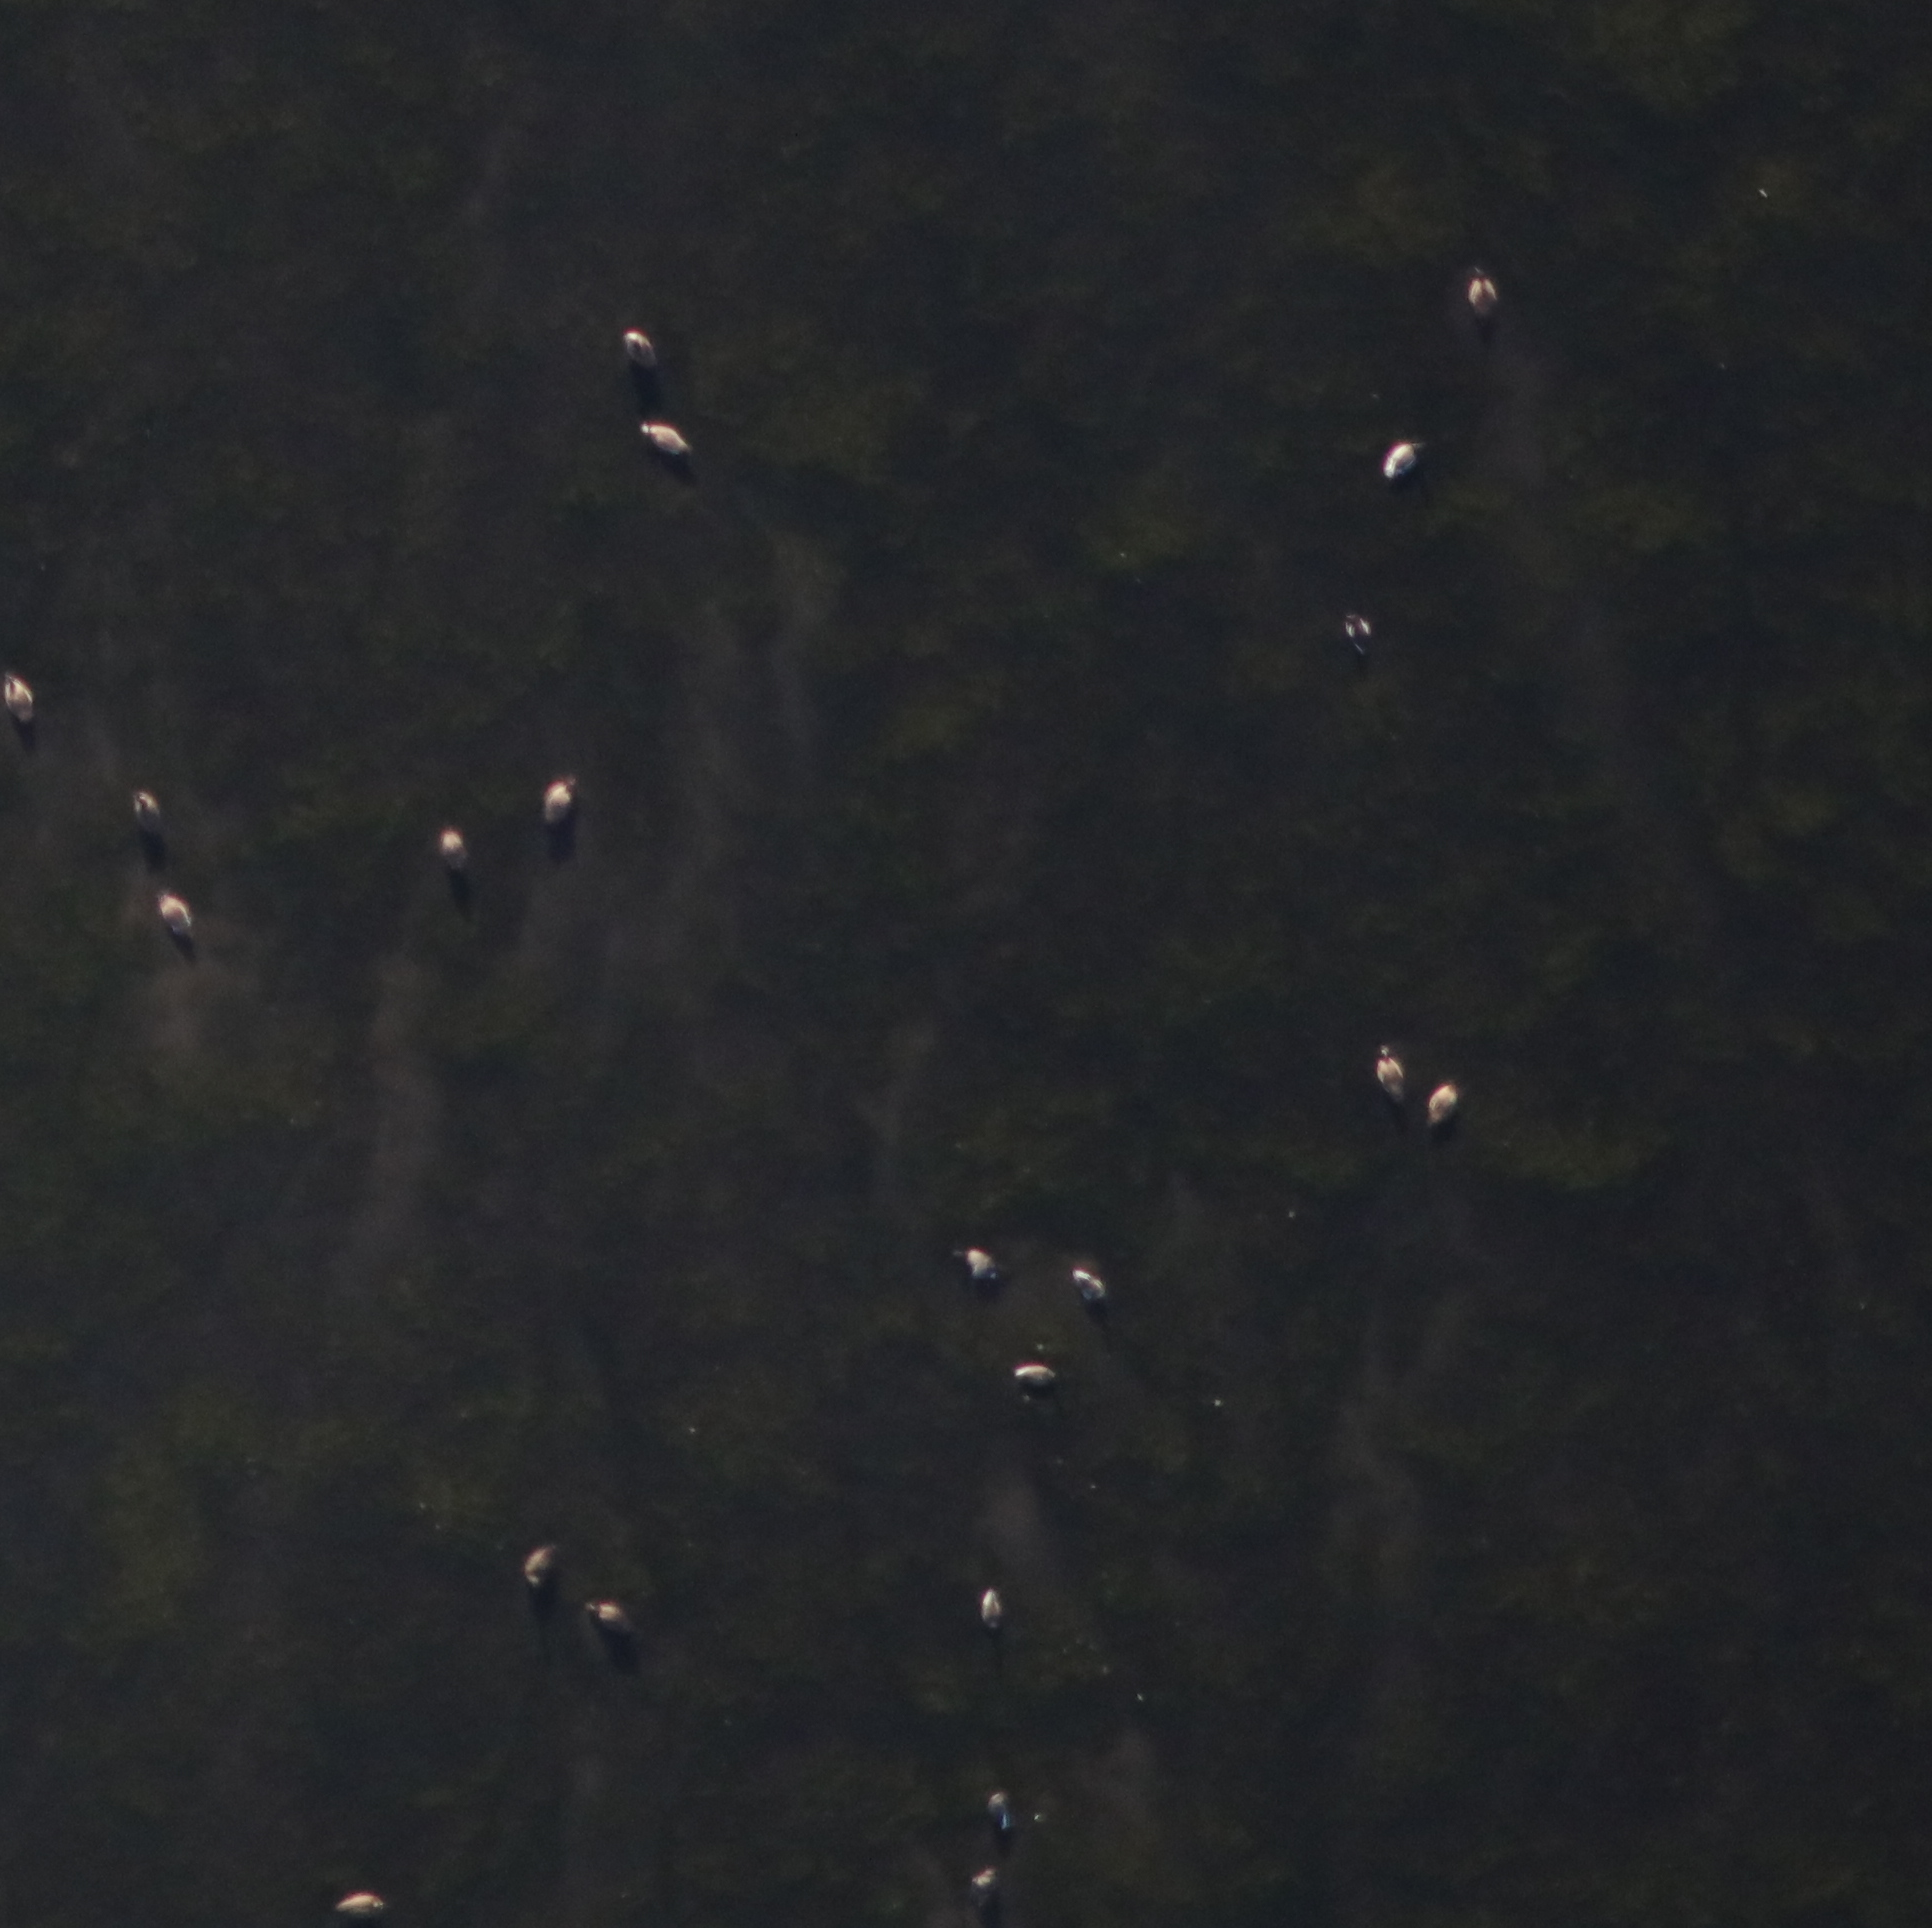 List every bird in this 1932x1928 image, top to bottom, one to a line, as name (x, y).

Canada goose (1482, 290)
Canada goose (640, 351)
Canada goose (667, 438)
brant (1402, 458)
brant (1358, 630)
brant (11, 699)
brant (557, 793)
brant (142, 811)
brant (455, 843)
brant (175, 915)
brant (1265, 960)
brant (1387, 1077)
brant (1438, 1104)
brant (984, 1264)
brant (1089, 1285)
brant (1036, 1375)
Canada goose (536, 1562)
brant (992, 1609)
Canada goose (615, 1623)
brant (1003, 1812)
brant (983, 1889)
brant (365, 1907)